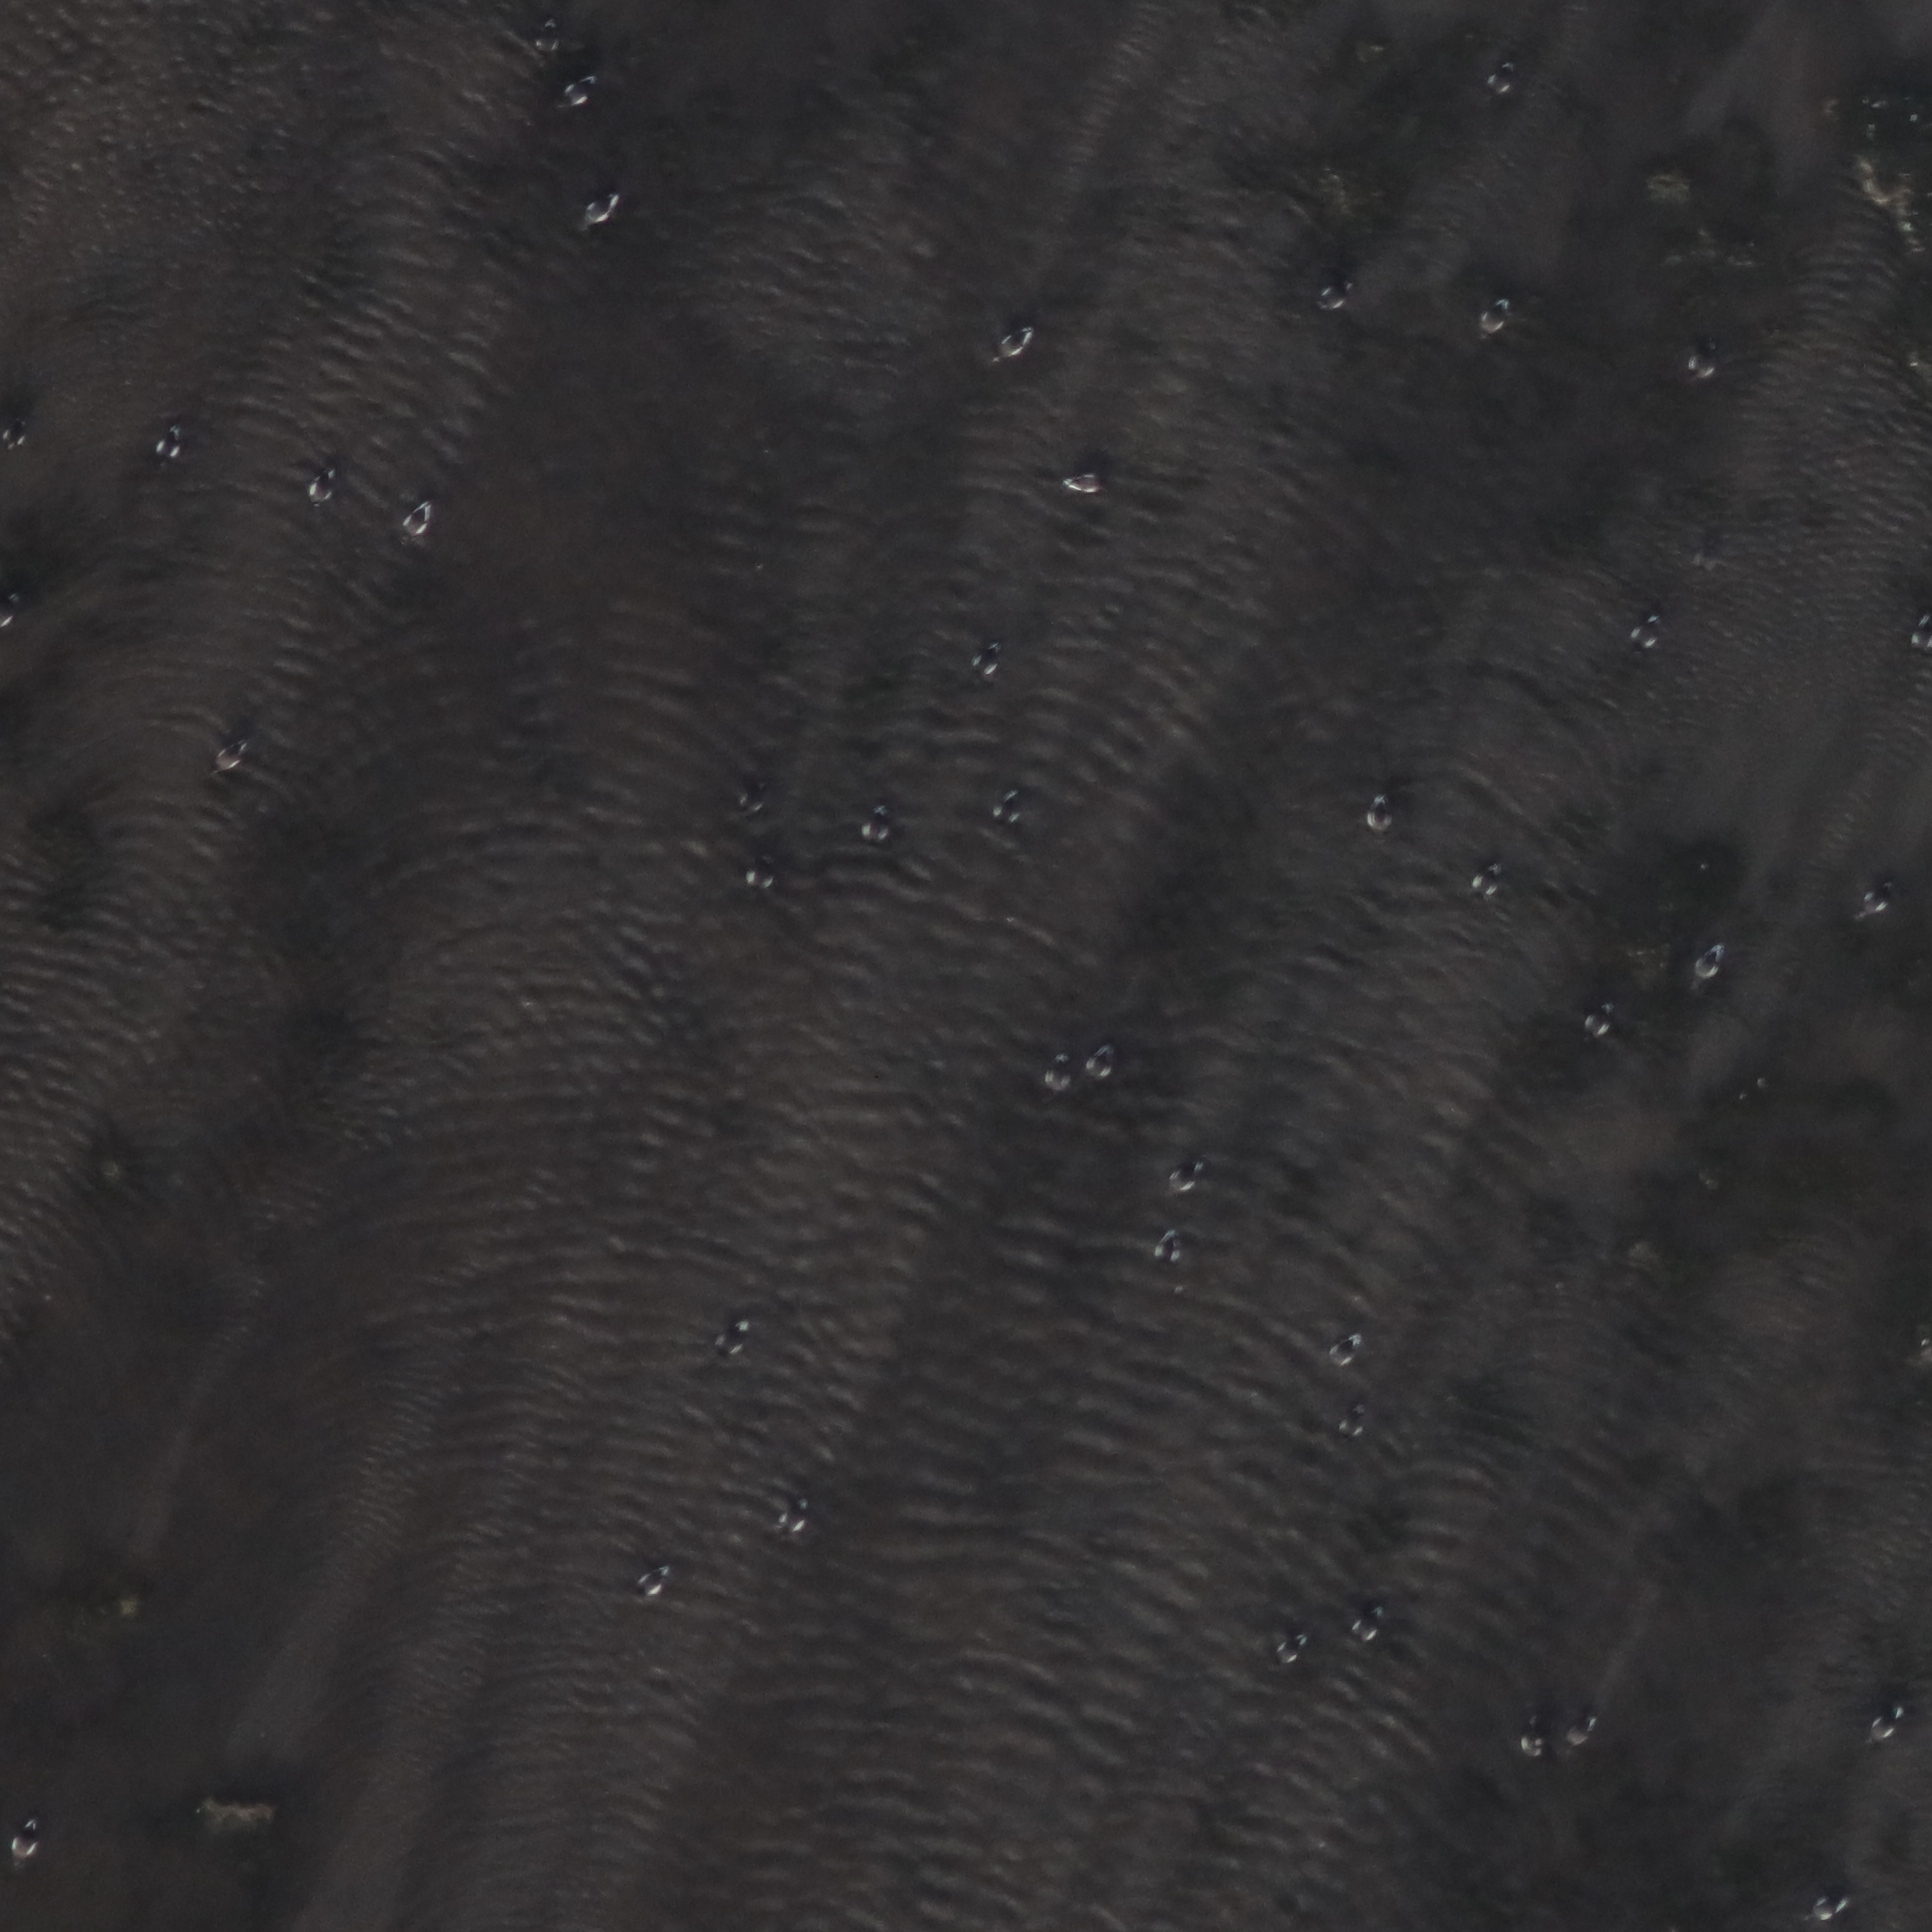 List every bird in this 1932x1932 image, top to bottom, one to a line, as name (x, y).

brant (545, 44)
brant (1500, 84)
brant (574, 95)
brant (600, 212)
brant (1336, 297)
brant (1491, 319)
brant (1012, 342)
brant (1703, 363)
brant (9, 427)
brant (171, 444)
brant (1086, 483)
brant (319, 488)
brant (416, 521)
brant (1646, 632)
brant (1927, 634)
brant (986, 661)
brant (228, 757)
brant (750, 795)
brant (1007, 804)
brant (1381, 816)
brant (875, 826)
brant (755, 877)
brant (1487, 882)
brant (1873, 909)
brant (1708, 963)
brant (1596, 1031)
brant (1100, 1062)
brant (1062, 1077)
brant (1187, 1179)
brant (1166, 1254)
brant (734, 1336)
brant (1342, 1352)
brant (1352, 1430)
brant (790, 1519)
brant (652, 1581)
brant (1365, 1626)
brant (1292, 1649)
brant (1884, 1725)
brant (1584, 1735)
brant (1535, 1744)
brant (29, 1845)
brant (1828, 1908)